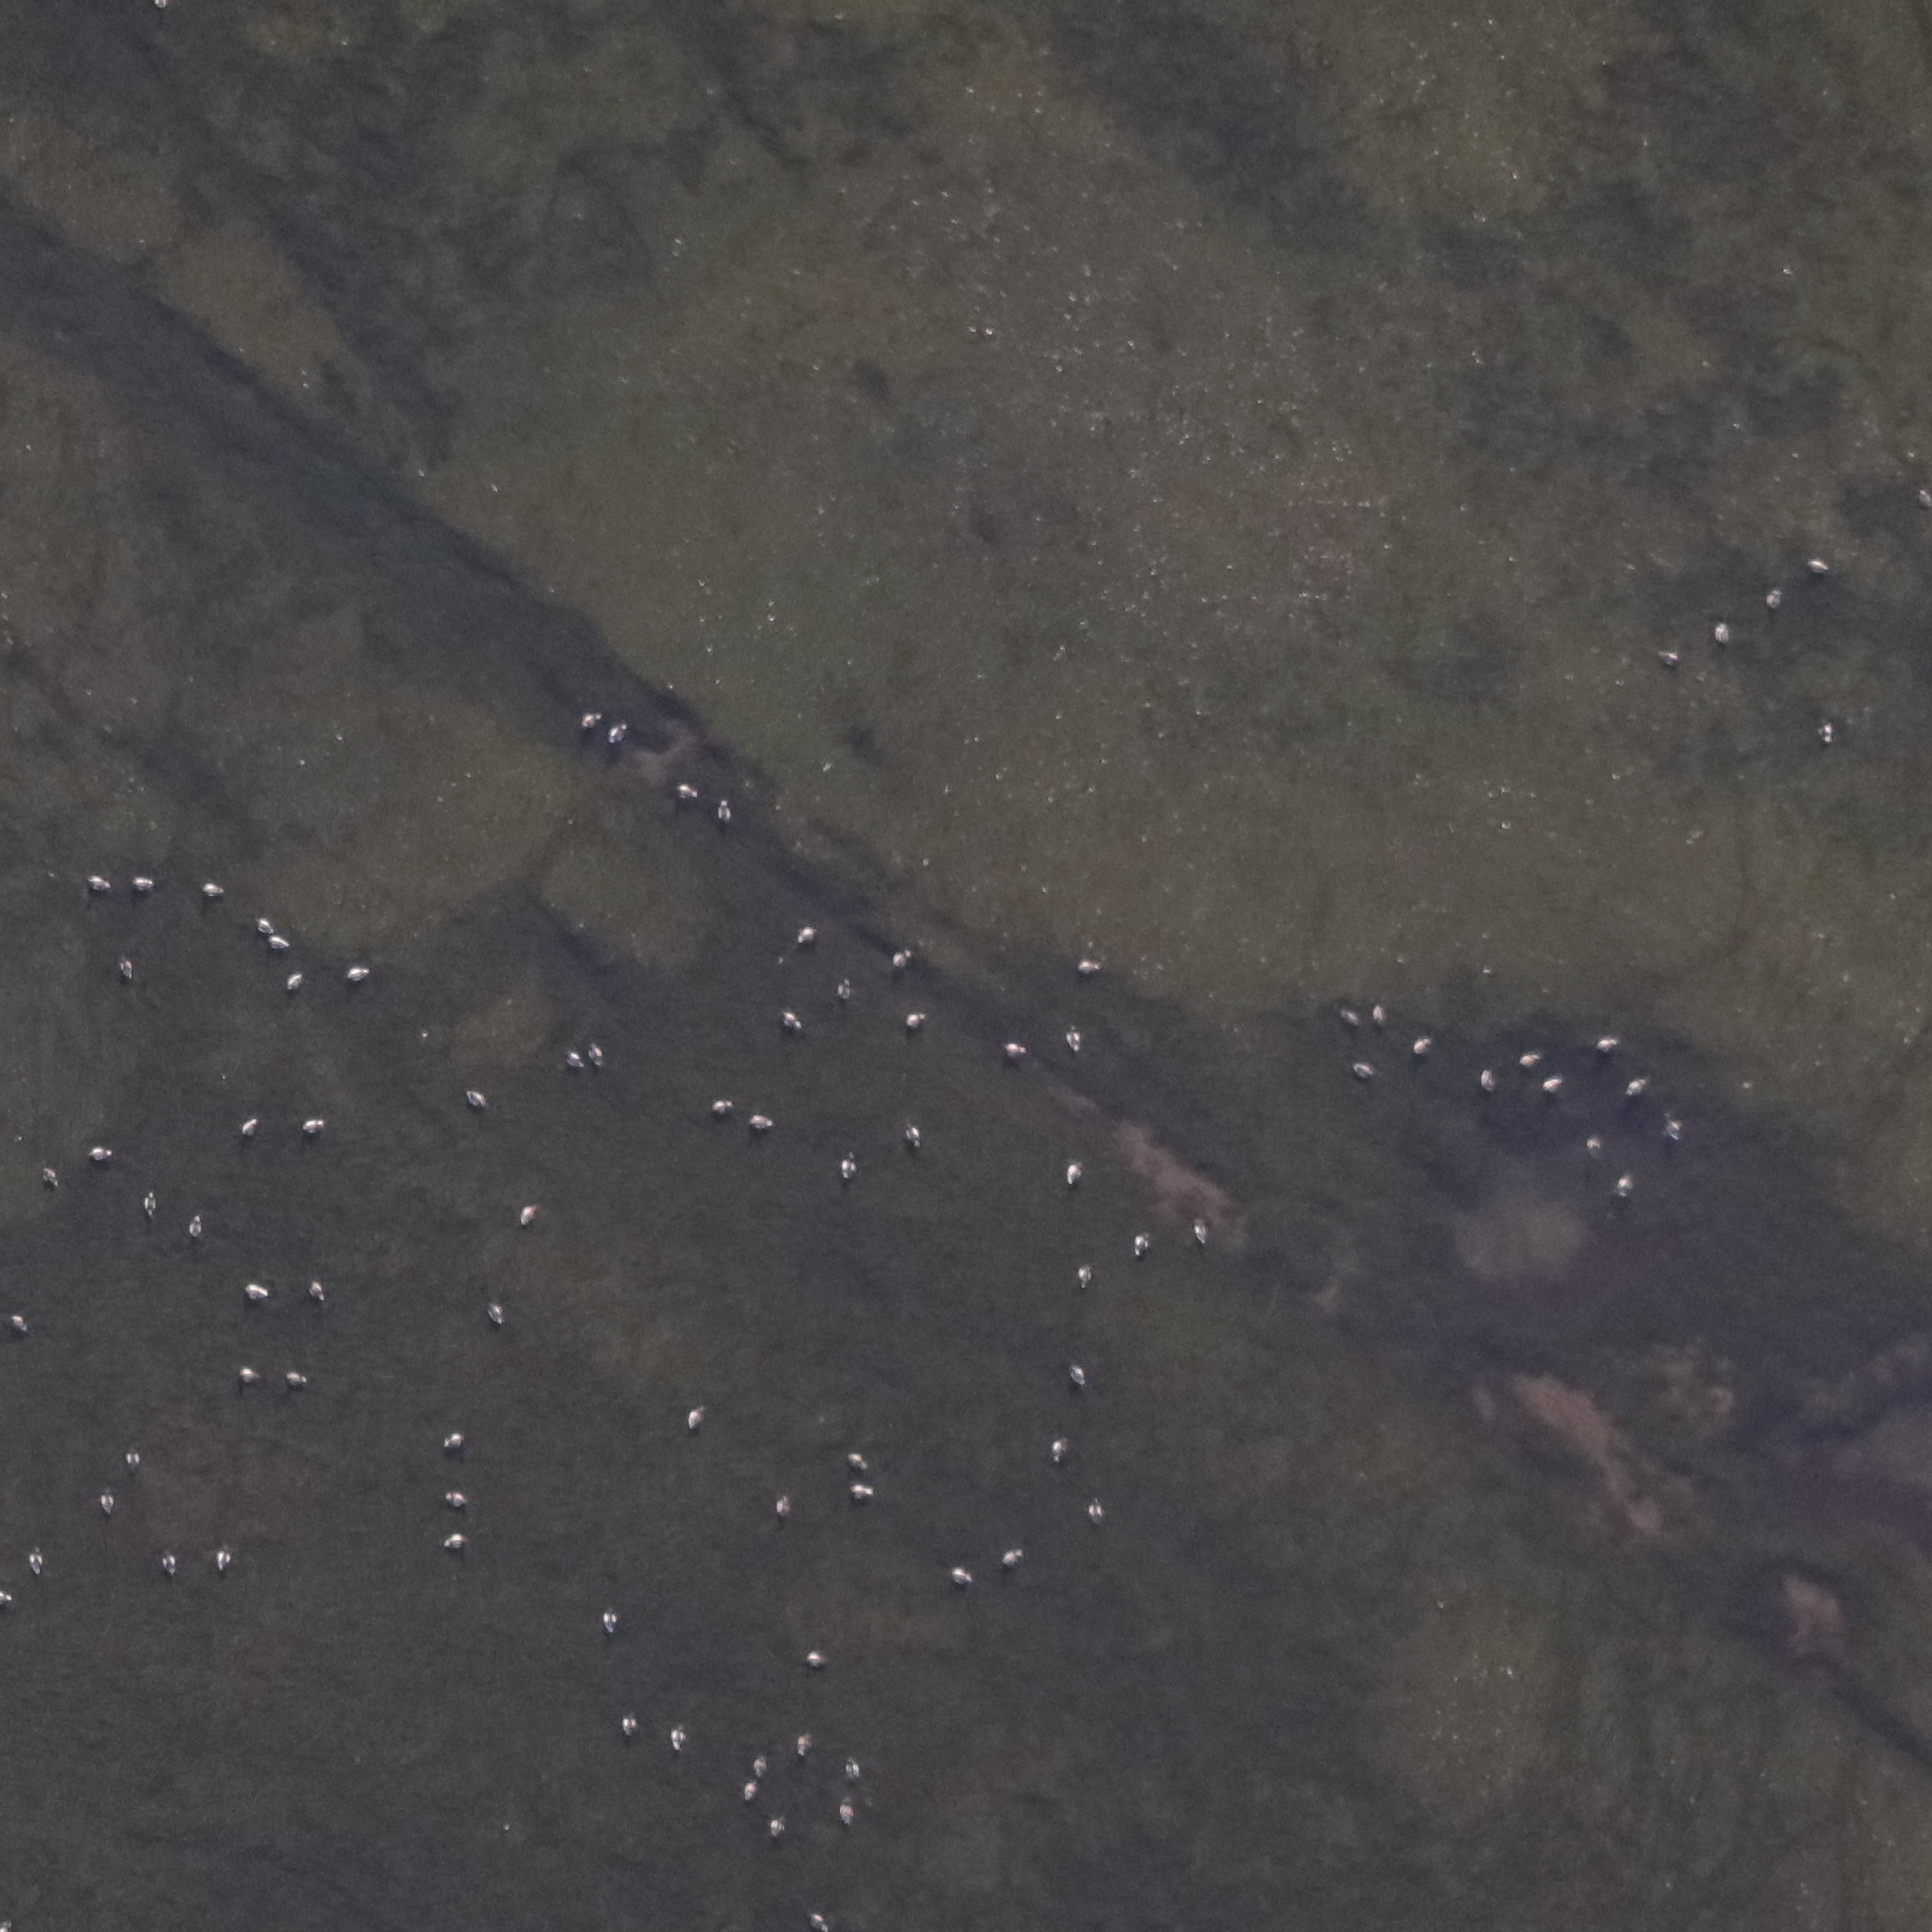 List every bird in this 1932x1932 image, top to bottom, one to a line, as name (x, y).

brant (1927, 500)
brant (1813, 571)
brant (1768, 611)
brant (1721, 638)
brant (1663, 662)
brant (591, 720)
brant (1827, 730)
brant (616, 732)
brant (684, 786)
brant (723, 811)
brant (96, 875)
brant (213, 878)
brant (148, 887)
brant (267, 918)
brant (806, 927)
brant (280, 948)
brant (1099, 960)
brant (902, 963)
brant (130, 972)
brant (360, 976)
brant (301, 982)
brant (845, 988)
brant (921, 1012)
brant (799, 1014)
brant (1351, 1014)
brant (1385, 1015)
brant (1612, 1038)
brant (1075, 1040)
brant (1422, 1045)
brant (600, 1049)
brant (1019, 1051)
brant (578, 1052)
brant (1540, 1068)
brant (1364, 1070)
brant (1493, 1076)
brant (1638, 1076)
brant (1558, 1092)
brant (475, 1100)
brant (722, 1107)
brant (312, 1122)
brant (252, 1125)
brant (762, 1128)
brant (915, 1131)
brant (1670, 1131)
brant (1596, 1141)
brant (99, 1153)
brant (850, 1165)
brant (1081, 1167)
brant (50, 1179)
brant (1621, 1197)
brant (153, 1198)
brant (520, 1218)
brant (1202, 1228)
brant (200, 1232)
brant (1141, 1245)
brant (1084, 1276)
brant (328, 1288)
brant (264, 1290)
brant (494, 1312)
brant (20, 1320)
brant (256, 1367)
brant (304, 1376)
brant (1074, 1376)
brant (703, 1424)
brant (464, 1448)
brant (1057, 1453)
brant (857, 1458)
brant (138, 1459)
brant (874, 1491)
brant (454, 1493)
brant (109, 1501)
brant (786, 1503)
brant (1101, 1509)
brant (458, 1542)
brant (30, 1554)
brant (1016, 1556)
brant (172, 1562)
brant (227, 1564)
brant (968, 1581)
brant (610, 1620)
brant (827, 1656)
brant (680, 1729)
brant (631, 1735)
brant (807, 1741)
brant (769, 1768)
brant (850, 1768)
brant (751, 1795)
brant (849, 1815)
brant (786, 1826)
brant (819, 1927)